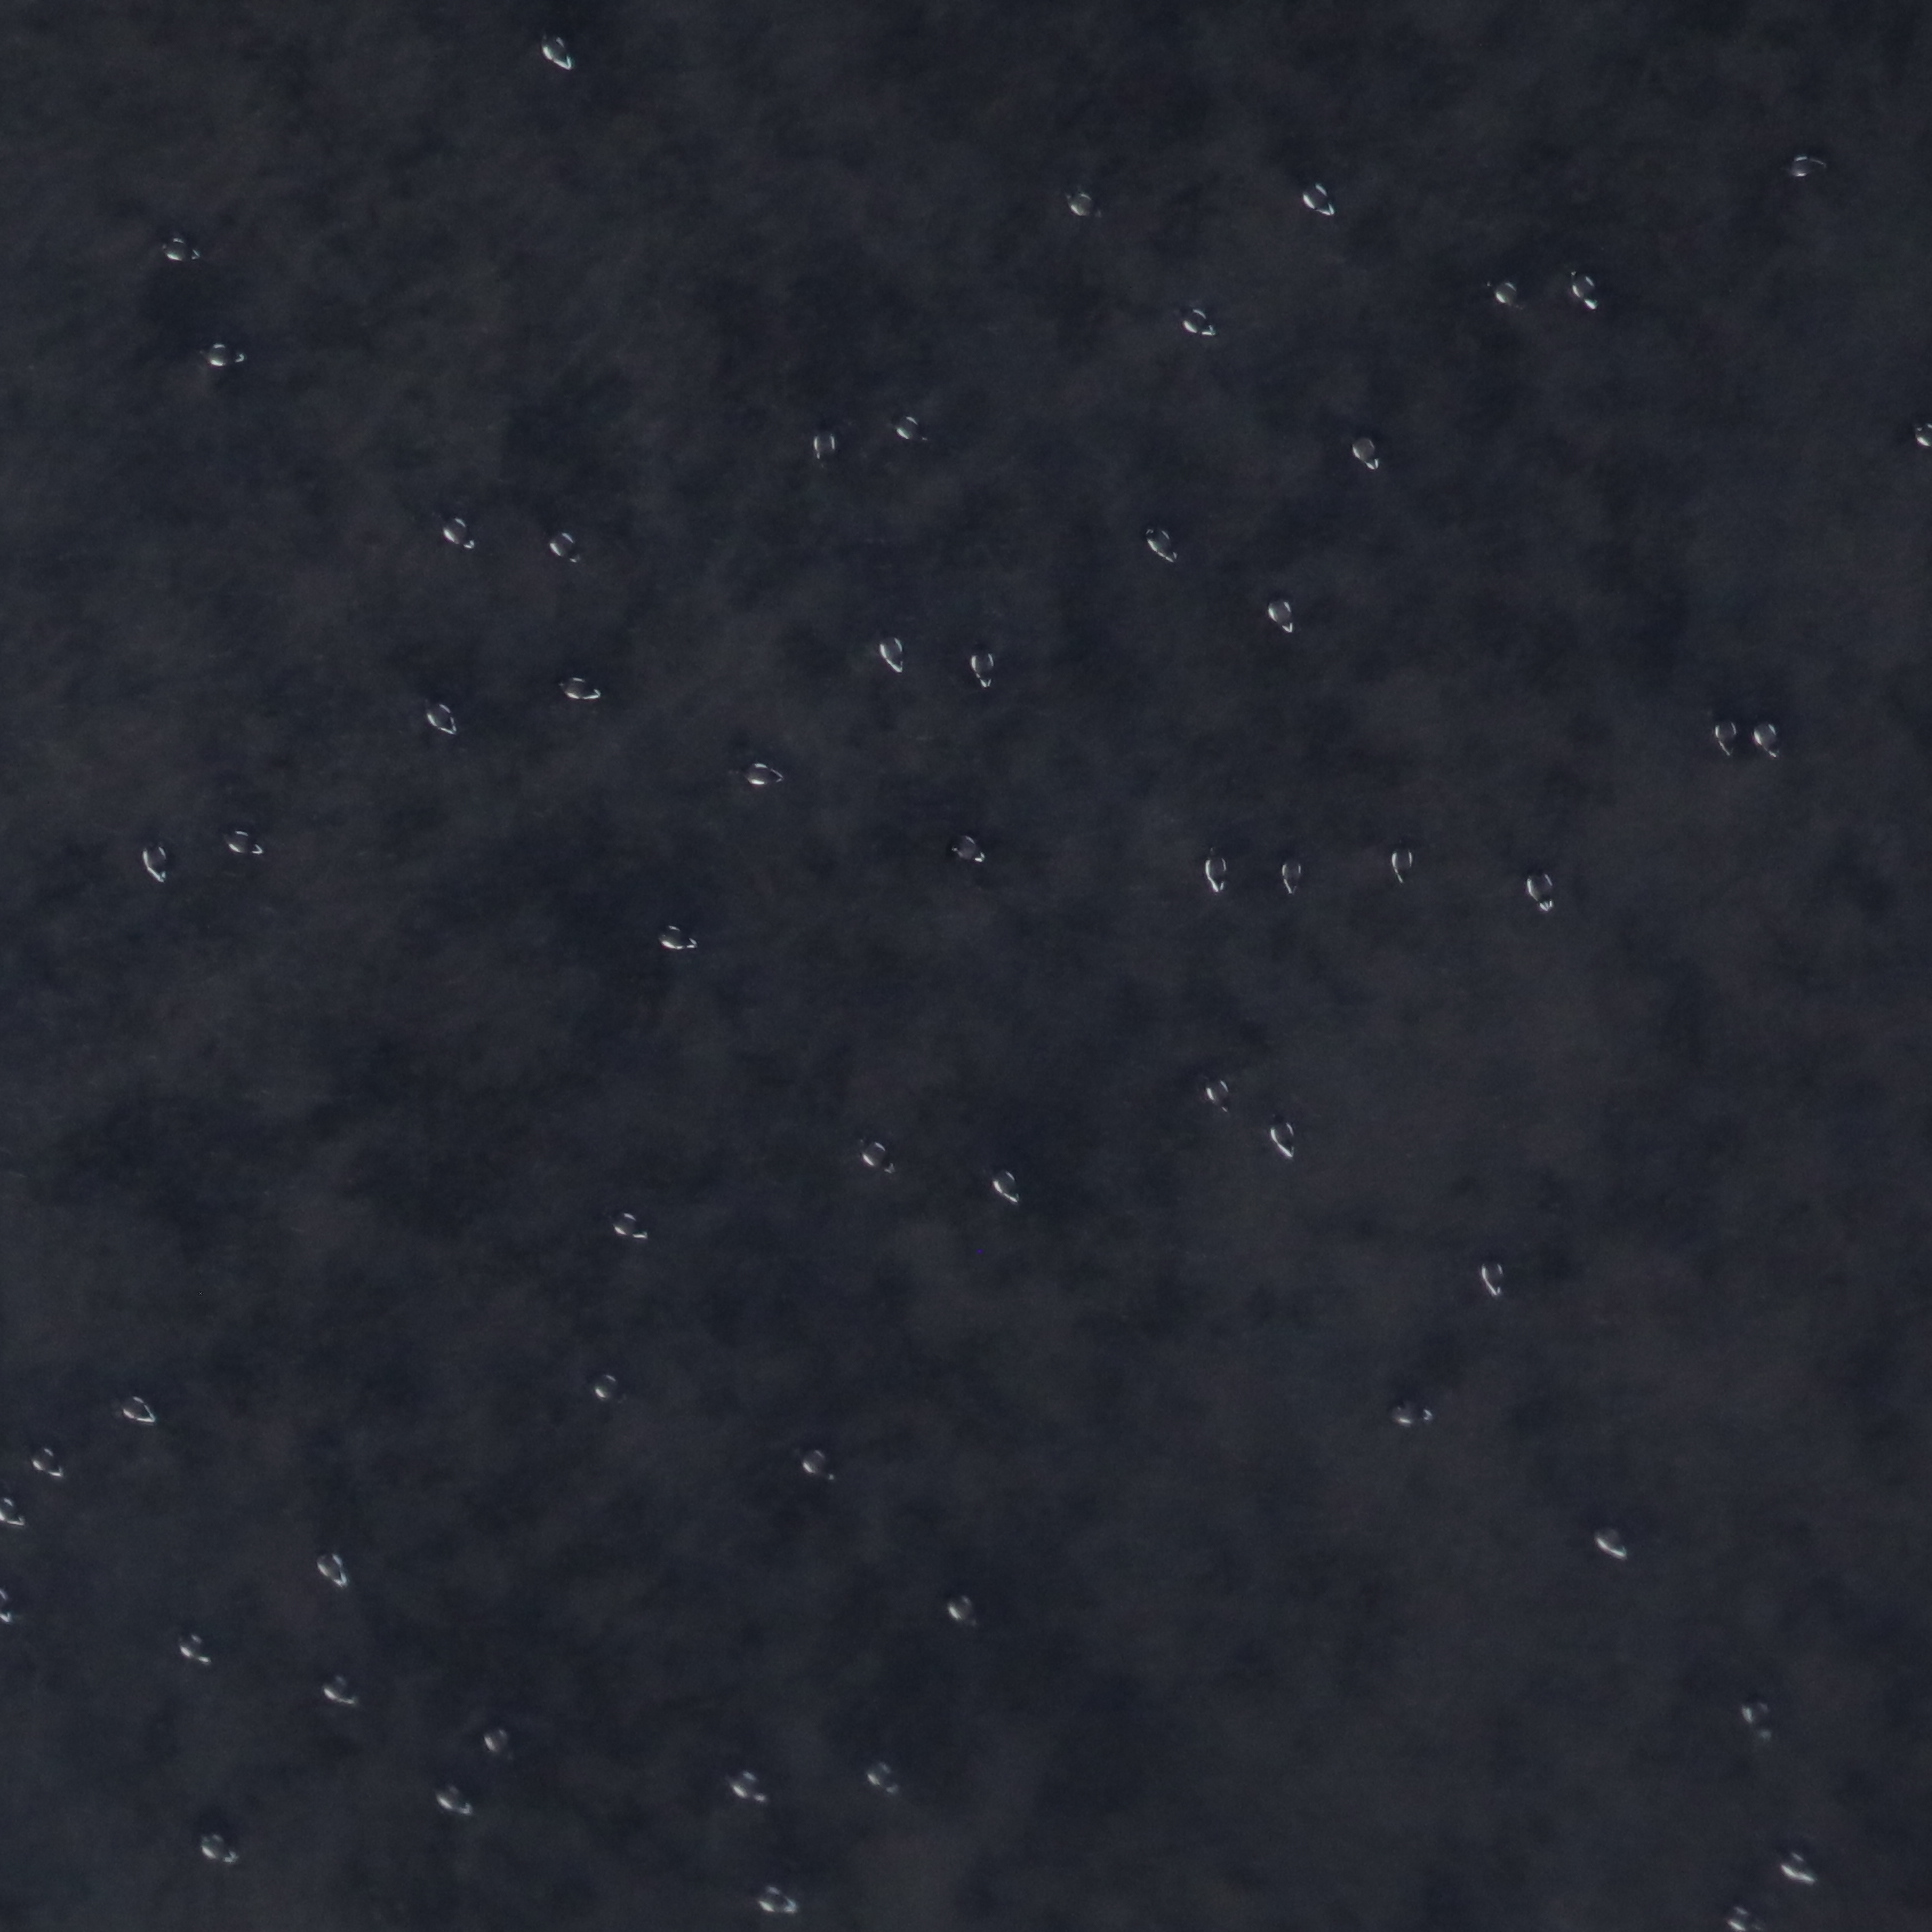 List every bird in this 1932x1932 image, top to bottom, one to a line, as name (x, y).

brant (555, 51)
brant (1805, 166)
brant (1319, 199)
brant (1083, 206)
brant (182, 251)
brant (1582, 286)
brant (1507, 293)
brant (1198, 322)
brant (221, 357)
brant (911, 428)
brant (1929, 437)
brant (824, 445)
brant (1367, 452)
brant (458, 533)
brant (1162, 542)
brant (564, 545)
brant (1283, 616)
brant (891, 653)
brant (985, 668)
brant (578, 689)
brant (441, 717)
brant (1726, 735)
brant (1767, 736)
brant (761, 774)
brant (243, 844)
brant (967, 850)
brant (157, 861)
brant (1401, 862)
brant (1217, 871)
brant (1290, 876)
brant (1540, 889)
brant (678, 939)
brant (1220, 1094)
brant (1283, 1137)
brant (876, 1156)
brant (1007, 1187)
brant (629, 1229)
brant (1492, 1277)
brant (606, 1389)
brant (136, 1409)
brant (1411, 1411)
brant (47, 1463)
brant (817, 1464)
brant (7, 1512)
brant (1610, 1537)
brant (333, 1569)
brant (960, 1607)
brant (194, 1646)
brant (340, 1691)
brant (1756, 1717)
brant (499, 1742)
brant (880, 1775)
brant (746, 1784)
brant (453, 1798)
brant (218, 1849)
brant (1794, 1865)
brant (773, 1899)
brant (1743, 1917)